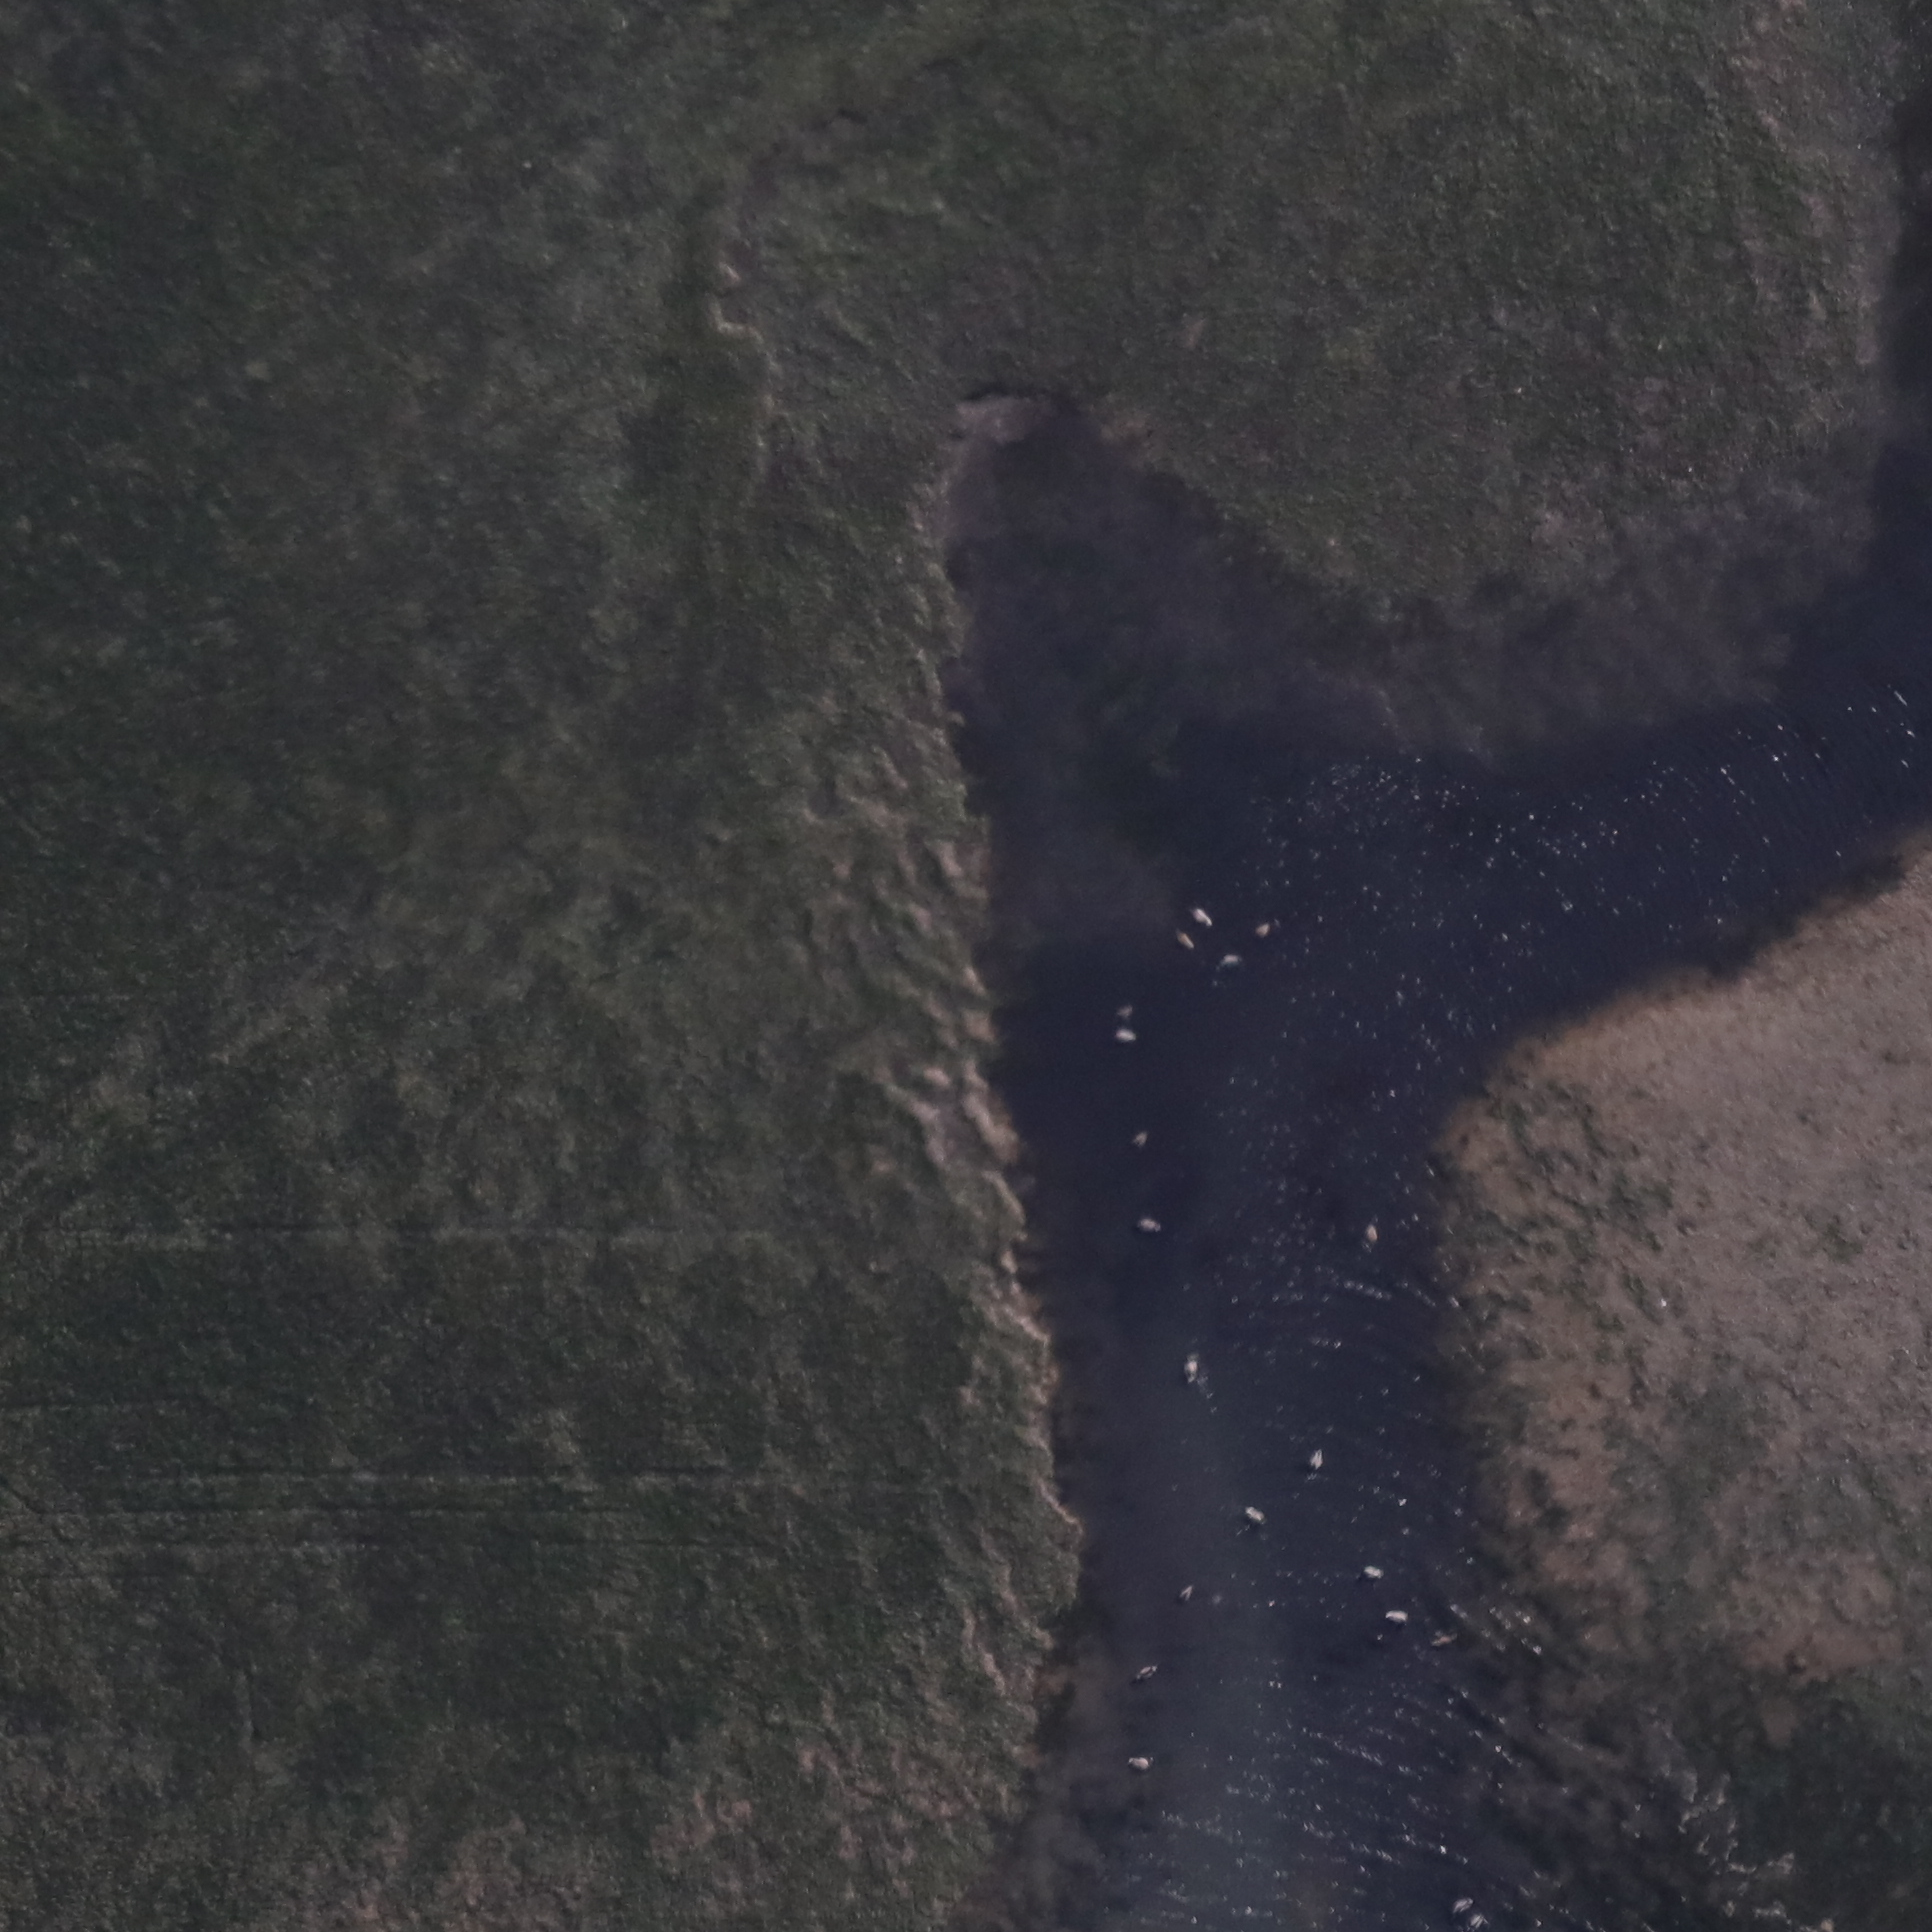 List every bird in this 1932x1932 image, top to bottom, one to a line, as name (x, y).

other bird (1200, 916)
other bird (1265, 929)
other bird (1183, 939)
other bird (1232, 961)
other bird (1121, 1015)
other bird (1127, 1034)
other bird (1143, 1139)
other bird (1148, 1224)
other bird (1369, 1237)
other bird (1192, 1367)
other bird (1318, 1465)
other bird (1255, 1515)
other bird (1372, 1568)
other bird (1188, 1594)
other bird (1402, 1615)
other bird (1447, 1640)
other bird (1145, 1674)
other bird (1135, 1760)
other bird (1464, 1906)
other bird (1475, 1924)